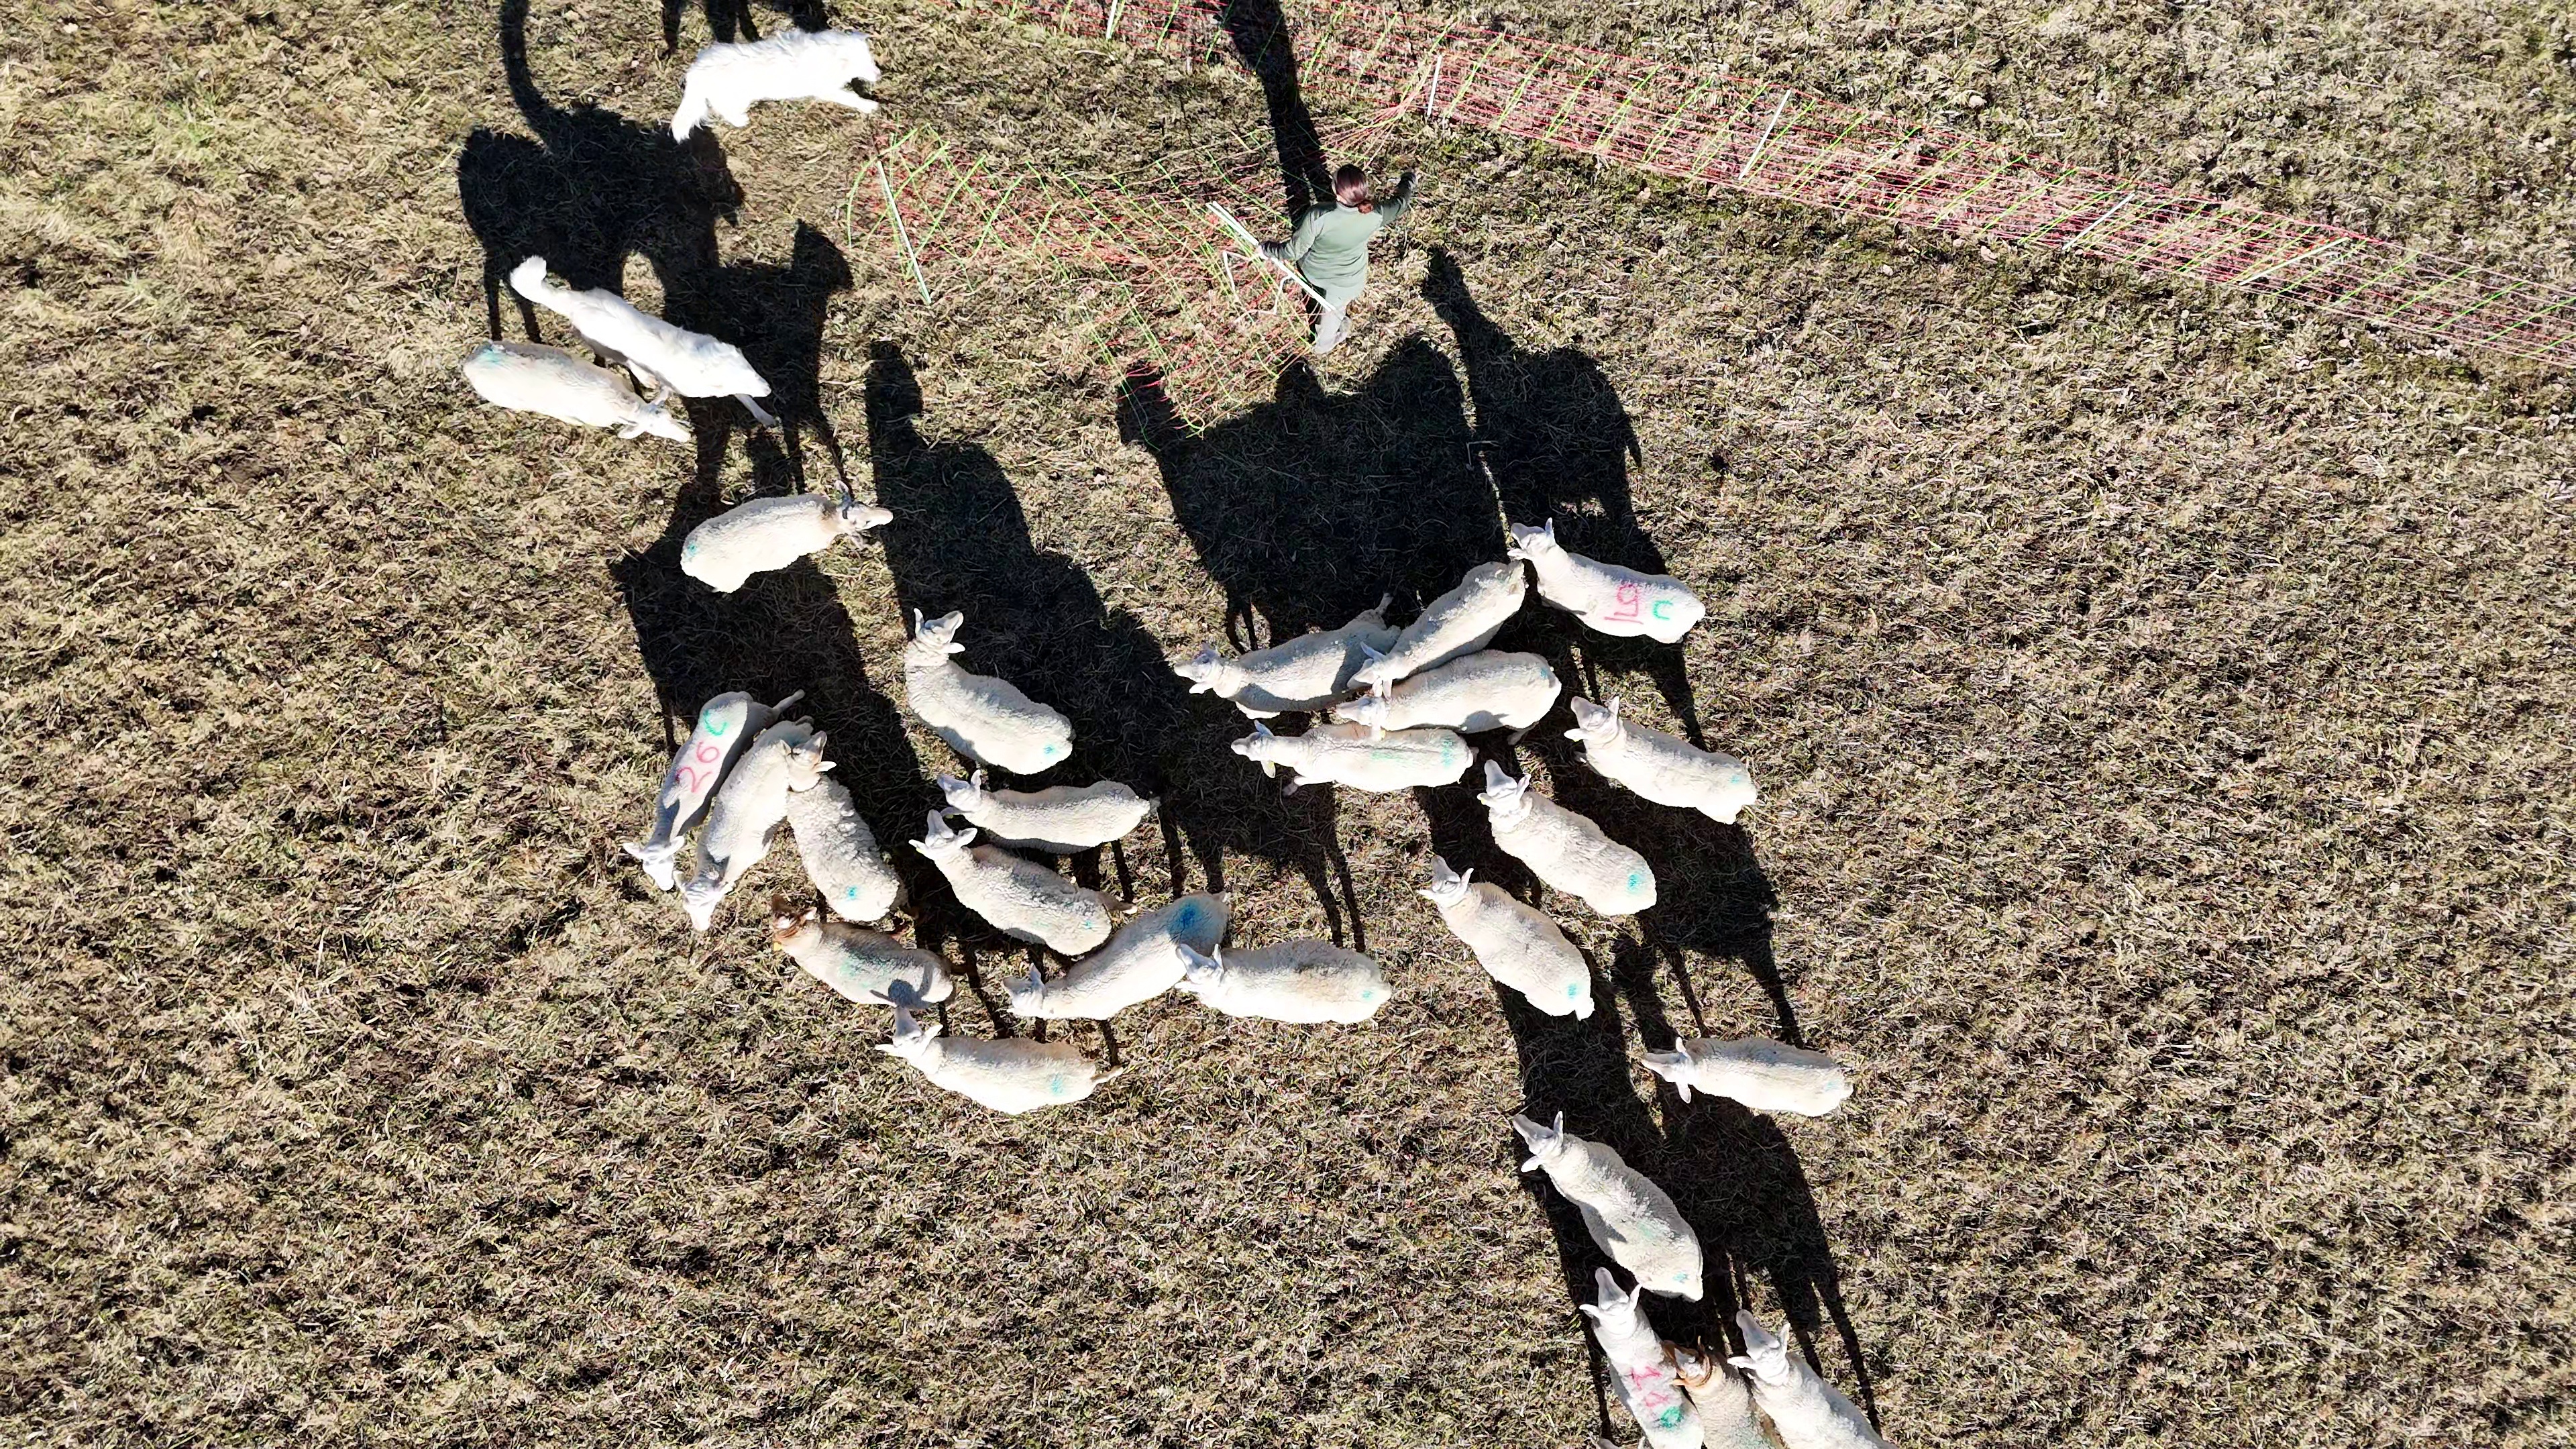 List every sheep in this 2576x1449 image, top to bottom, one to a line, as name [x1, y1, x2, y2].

sheep [462, 342, 691, 443]
sheep [679, 480, 894, 593]
sheep [1506, 518, 1706, 645]
sheep [1347, 560, 1527, 702]
sheep [1175, 589, 1402, 720]
sheep [904, 608, 1077, 776]
sheep [1334, 650, 1563, 747]
sheep [624, 688, 807, 891]
sheep [1563, 695, 1758, 825]
sheep [673, 716, 815, 933]
sheep [1231, 719, 1478, 796]
sheep [778, 731, 900, 921]
sheep [1477, 760, 1658, 917]
sheep [937, 769, 1151, 855]
sheep [908, 809, 1138, 956]
sheep [1415, 855, 1596, 1021]
sheep [1001, 890, 1232, 1020]
sheep [770, 894, 978, 1010]
sheep [1174, 939, 1394, 1024]
sheep [873, 1004, 1125, 1115]
sheep [1642, 1036, 1854, 1117]
sheep [1512, 1110, 1703, 1303]
sheep [1579, 1267, 1705, 1449]
sheep [1727, 1310, 1899, 1449]
sheep [1662, 1335, 1789, 1449]